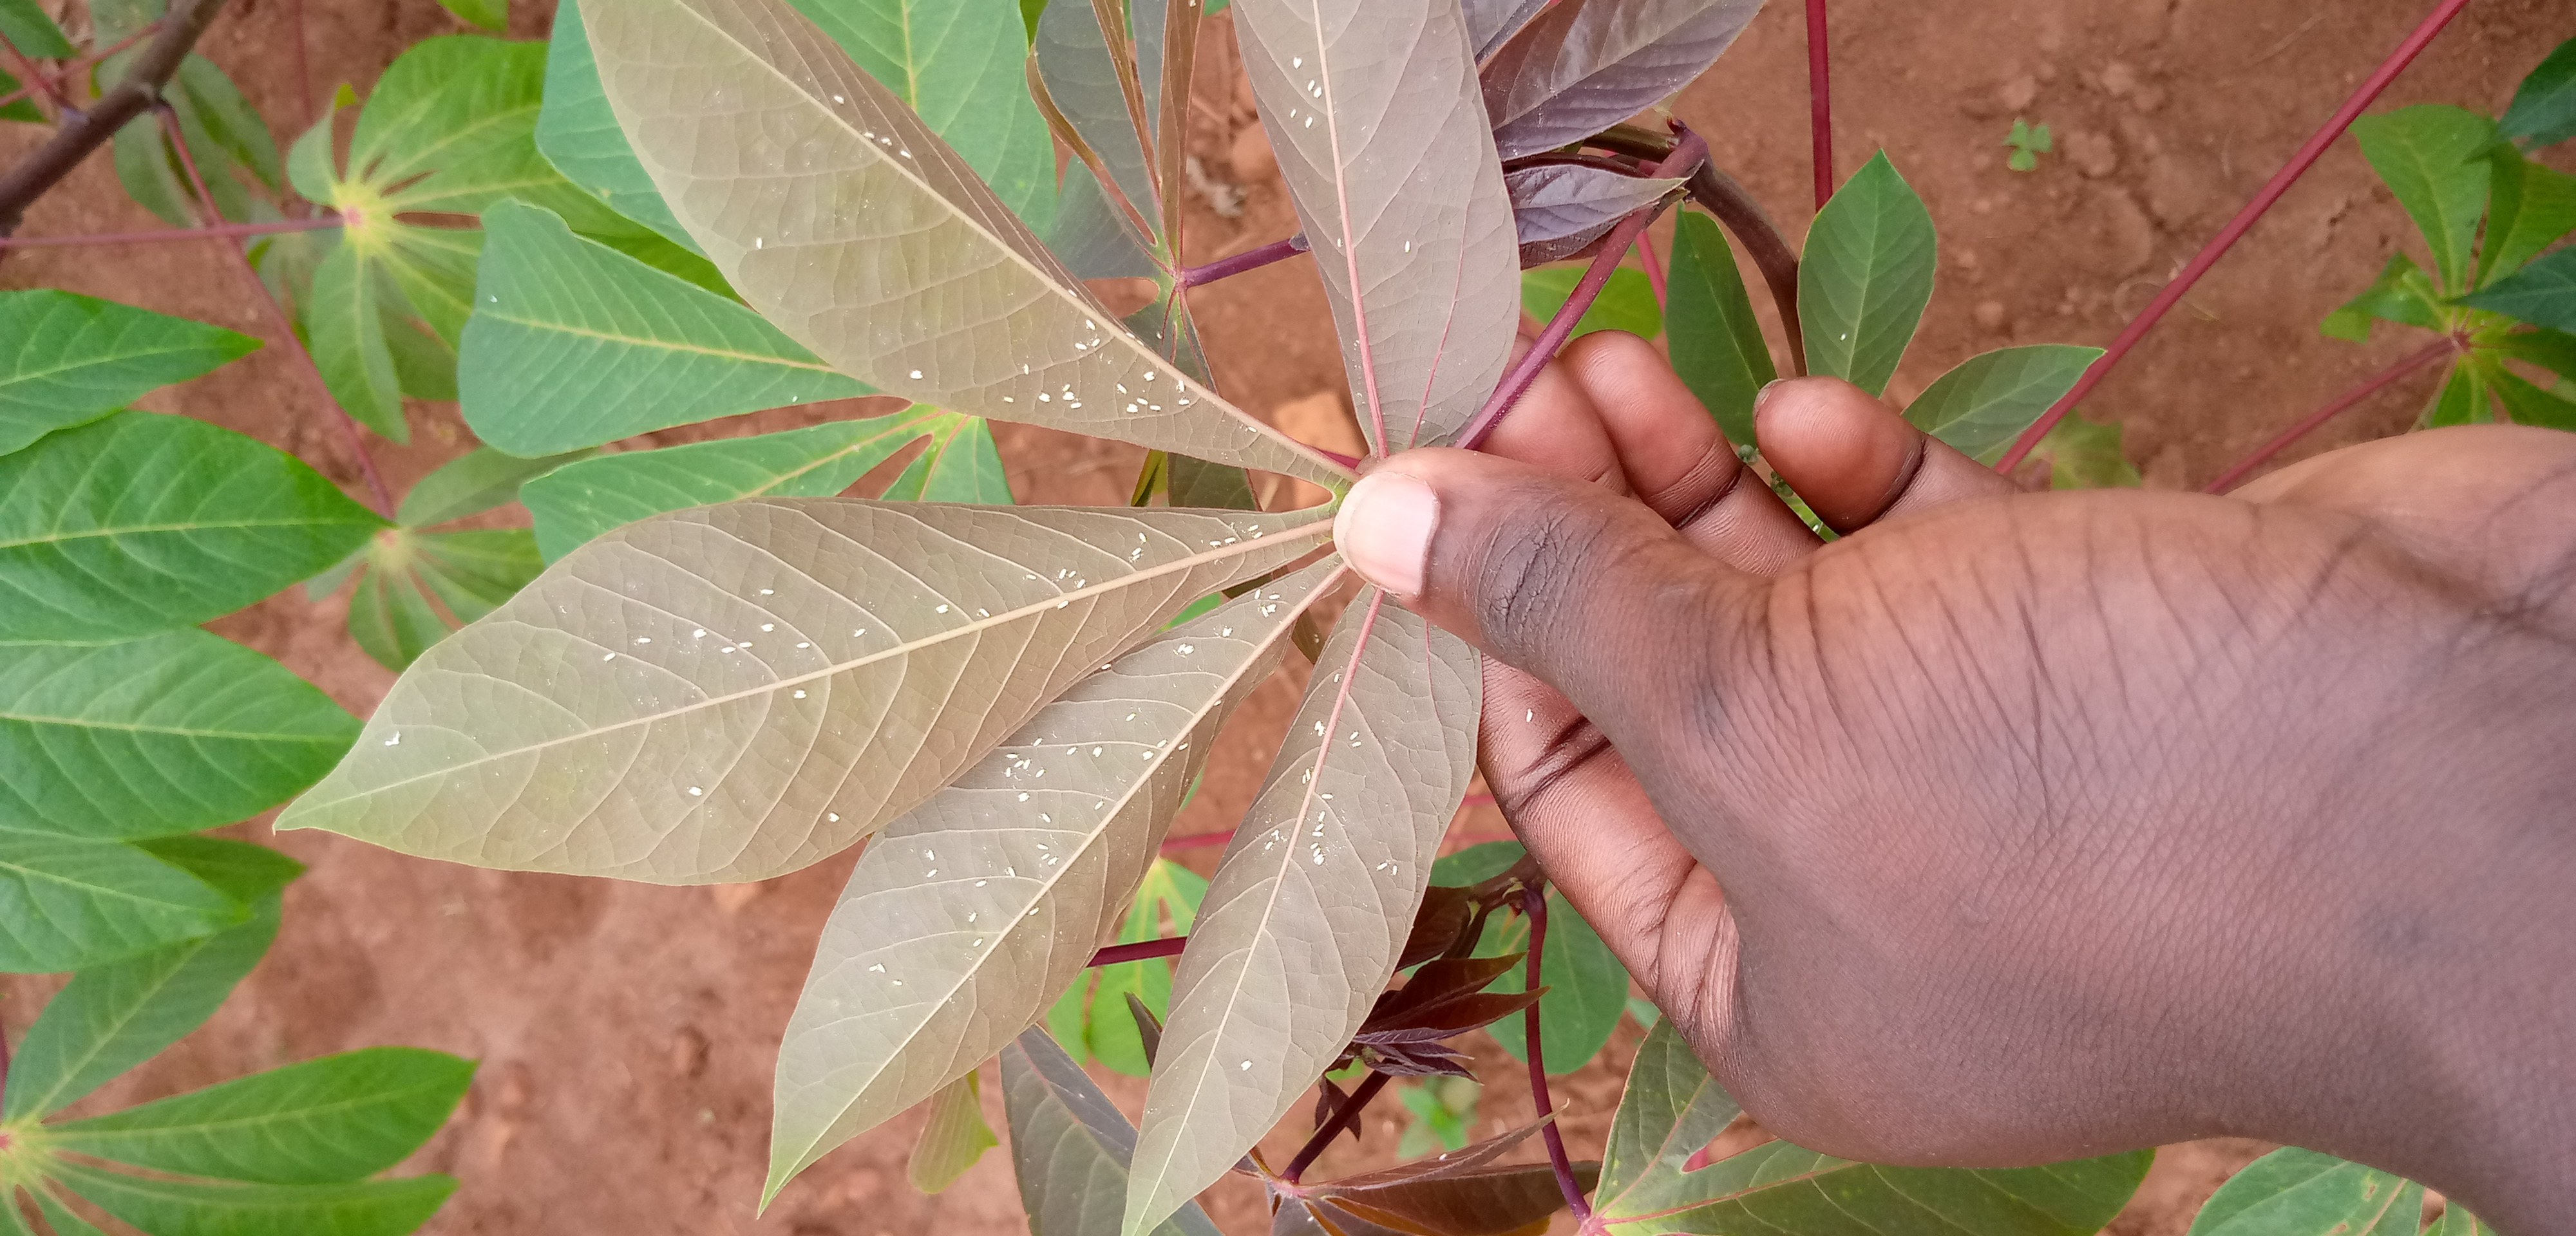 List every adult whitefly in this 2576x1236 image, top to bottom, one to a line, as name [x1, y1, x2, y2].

whitefly [1291, 55, 1304, 71]
whitefly [1307, 79, 1316, 93]
whitefly [1312, 84, 1323, 99]
whitefly [1315, 90, 1323, 100]
whitefly [831, 92, 848, 107]
whitefly [1289, 108, 1297, 120]
whitefly [1303, 115, 1315, 130]
whitefly [862, 131, 876, 141]
whitefly [880, 135, 891, 145]
whitefly [899, 149, 914, 162]
whitefly [755, 236, 766, 252]
whitefly [1335, 236, 1344, 250]
whitefly [1403, 239, 1412, 255]
whitefly [1084, 318, 1097, 332]
whitefly [1124, 330, 1137, 341]
whitefly [1090, 337, 1102, 348]
whitefly [1073, 341, 1088, 352]
whitefly [1021, 362, 1031, 377]
whitefly [910, 368, 923, 375]
whitefly [1142, 370, 1156, 378]
whitefly [908, 374, 924, 380]
whitefly [1145, 375, 1156, 382]
whitefly [1177, 378, 1187, 394]
whitefly [1116, 382, 1128, 395]
whitefly [1060, 382, 1073, 392]
whitefly [1037, 390, 1052, 405]
whitefly [1063, 391, 1074, 396]
whitefly [1035, 392, 1053, 405]
whitefly [1001, 395, 1015, 405]
whitefly [1061, 395, 1076, 400]
whitefly [1135, 397, 1150, 406]
whitefly [1177, 397, 1192, 407]
whitefly [1070, 401, 1083, 411]
whitefly [1127, 402, 1139, 409]
whitefly [1148, 404, 1162, 411]
whitefly [1125, 407, 1139, 414]
whitefly [1247, 425, 1258, 433]
whitefly [1246, 523, 1260, 533]
whitefly [1251, 530, 1265, 541]
whitefly [1137, 531, 1149, 544]
whitefly [1223, 536, 1238, 545]
whitefly [1208, 539, 1223, 548]
whitefly [1130, 545, 1142, 556]
whitefly [1131, 552, 1142, 563]
whitefly [1056, 567, 1068, 581]
whitefly [1067, 568, 1078, 581]
whitefly [1024, 572, 1038, 582]
whitefly [1075, 577, 1087, 589]
whitefly [759, 586, 777, 599]
whitefly [1252, 588, 1264, 601]
whitefly [1267, 592, 1282, 602]
whitefly [1056, 597, 1072, 611]
whitefly [931, 599, 952, 621]
whitefly [1265, 602, 1278, 614]
whitefly [933, 603, 951, 621]
whitefly [1260, 605, 1270, 619]
whitefly [977, 606, 992, 619]
whitefly [761, 619, 777, 636]
whitefly [759, 622, 779, 636]
whitefly [692, 623, 710, 644]
whitefly [1220, 624, 1234, 639]
whitefly [691, 626, 709, 641]
whitefly [852, 627, 869, 639]
whitefly [637, 635, 652, 646]
whitefly [737, 639, 753, 649]
whitefly [794, 640, 812, 651]
whitefly [1177, 642, 1188, 653]
whitefly [1182, 642, 1198, 656]
whitefly [1182, 644, 1197, 656]
whitefly [719, 644, 737, 656]
whitefly [601, 650, 617, 663]
whitefly [1099, 661, 1113, 672]
whitefly [1331, 670, 1344, 686]
whitefly [793, 688, 806, 695]
whitefly [792, 693, 808, 700]
whitefly [1212, 698, 1225, 707]
whitefly [1524, 706, 1538, 725]
whitefly [1124, 711, 1138, 724]
whitefly [1313, 719, 1323, 731]
whitefly [1317, 724, 1325, 737]
whitefly [383, 729, 405, 750]
whitefly [1347, 730, 1364, 741]
whitefly [1032, 736, 1043, 748]
whitefly [1156, 738, 1170, 749]
whitefly [1350, 739, 1365, 751]
whitefly [1176, 740, 1191, 751]
whitefly [1089, 742, 1105, 762]
whitefly [1088, 743, 1106, 759]
whitefly [1065, 745, 1079, 757]
whitefly [1140, 747, 1156, 763]
whitefly [1137, 749, 1155, 762]
whitefly [1005, 751, 1020, 760]
whitefly [1022, 757, 1032, 771]
whitefly [1011, 758, 1025, 769]
whitefly [1004, 765, 1014, 779]
whitefly [1304, 767, 1312, 782]
whitefly [1034, 767, 1045, 781]
whitefly [1301, 773, 1307, 785]
whitefly [686, 783, 706, 801]
whitefly [684, 785, 705, 798]
whitefly [1319, 789, 1336, 802]
whitefly [1017, 791, 1028, 800]
whitefly [1018, 794, 1032, 803]
whitefly [1092, 800, 1106, 812]
whitefly [1315, 809, 1329, 823]
whitefly [826, 810, 842, 825]
whitefly [1041, 810, 1053, 825]
whitefly [1312, 821, 1326, 831]
whitefly [1266, 826, 1283, 839]
whitefly [1309, 829, 1327, 839]
whitefly [1261, 839, 1277, 854]
whitefly [1309, 841, 1320, 851]
whitefly [1035, 842, 1050, 851]
whitefly [1312, 846, 1321, 857]
whitefly [926, 848, 937, 862]
whitefly [1039, 851, 1051, 861]
whitefly [1312, 852, 1325, 863]
whitefly [1046, 855, 1060, 866]
whitefly [1316, 856, 1326, 866]
whitefly [1375, 859, 1389, 872]
whitefly [1390, 859, 1400, 879]
whitefly [1005, 864, 1018, 880]
whitefly [925, 867, 942, 879]
whitefly [973, 877, 989, 889]
whitefly [1027, 904, 1041, 918]
whitefly [967, 910, 979, 924]
whitefly [971, 936, 985, 949]
whitefly [877, 961, 887, 975]
whitefly [868, 964, 878, 973]
whitefly [891, 977, 906, 988]
whitefly [1239, 1057, 1253, 1074]
whitefly [1236, 1058, 1253, 1073]